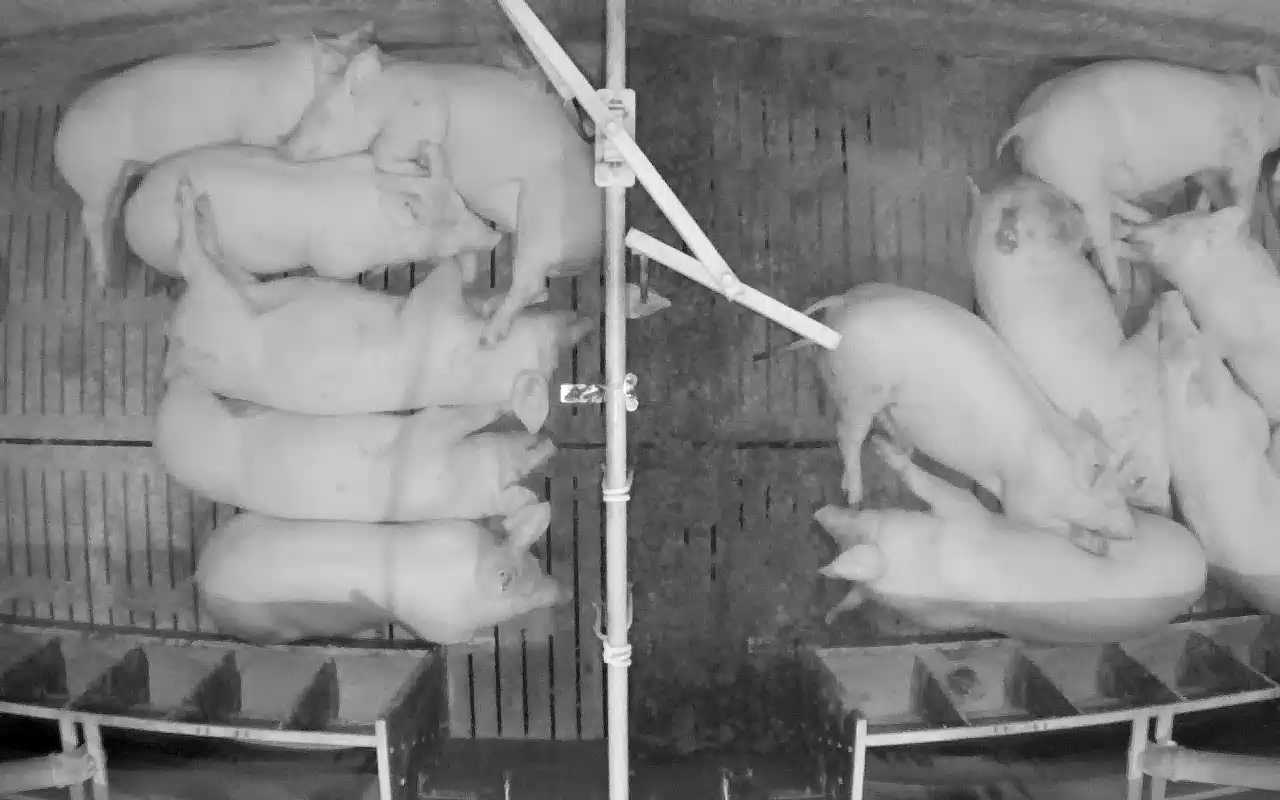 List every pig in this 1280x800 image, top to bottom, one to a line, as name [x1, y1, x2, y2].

pig [53, 20, 416, 293]
pig [276, 35, 603, 348]
pig [994, 60, 1278, 297]
pig [123, 142, 502, 282]
pig [964, 173, 1175, 522]
pig [161, 177, 595, 437]
pig [1125, 193, 1279, 428]
pig [799, 282, 1148, 556]
pig [1157, 290, 1279, 613]
pig [155, 375, 557, 523]
pig [811, 432, 1209, 644]
pig [185, 501, 573, 647]